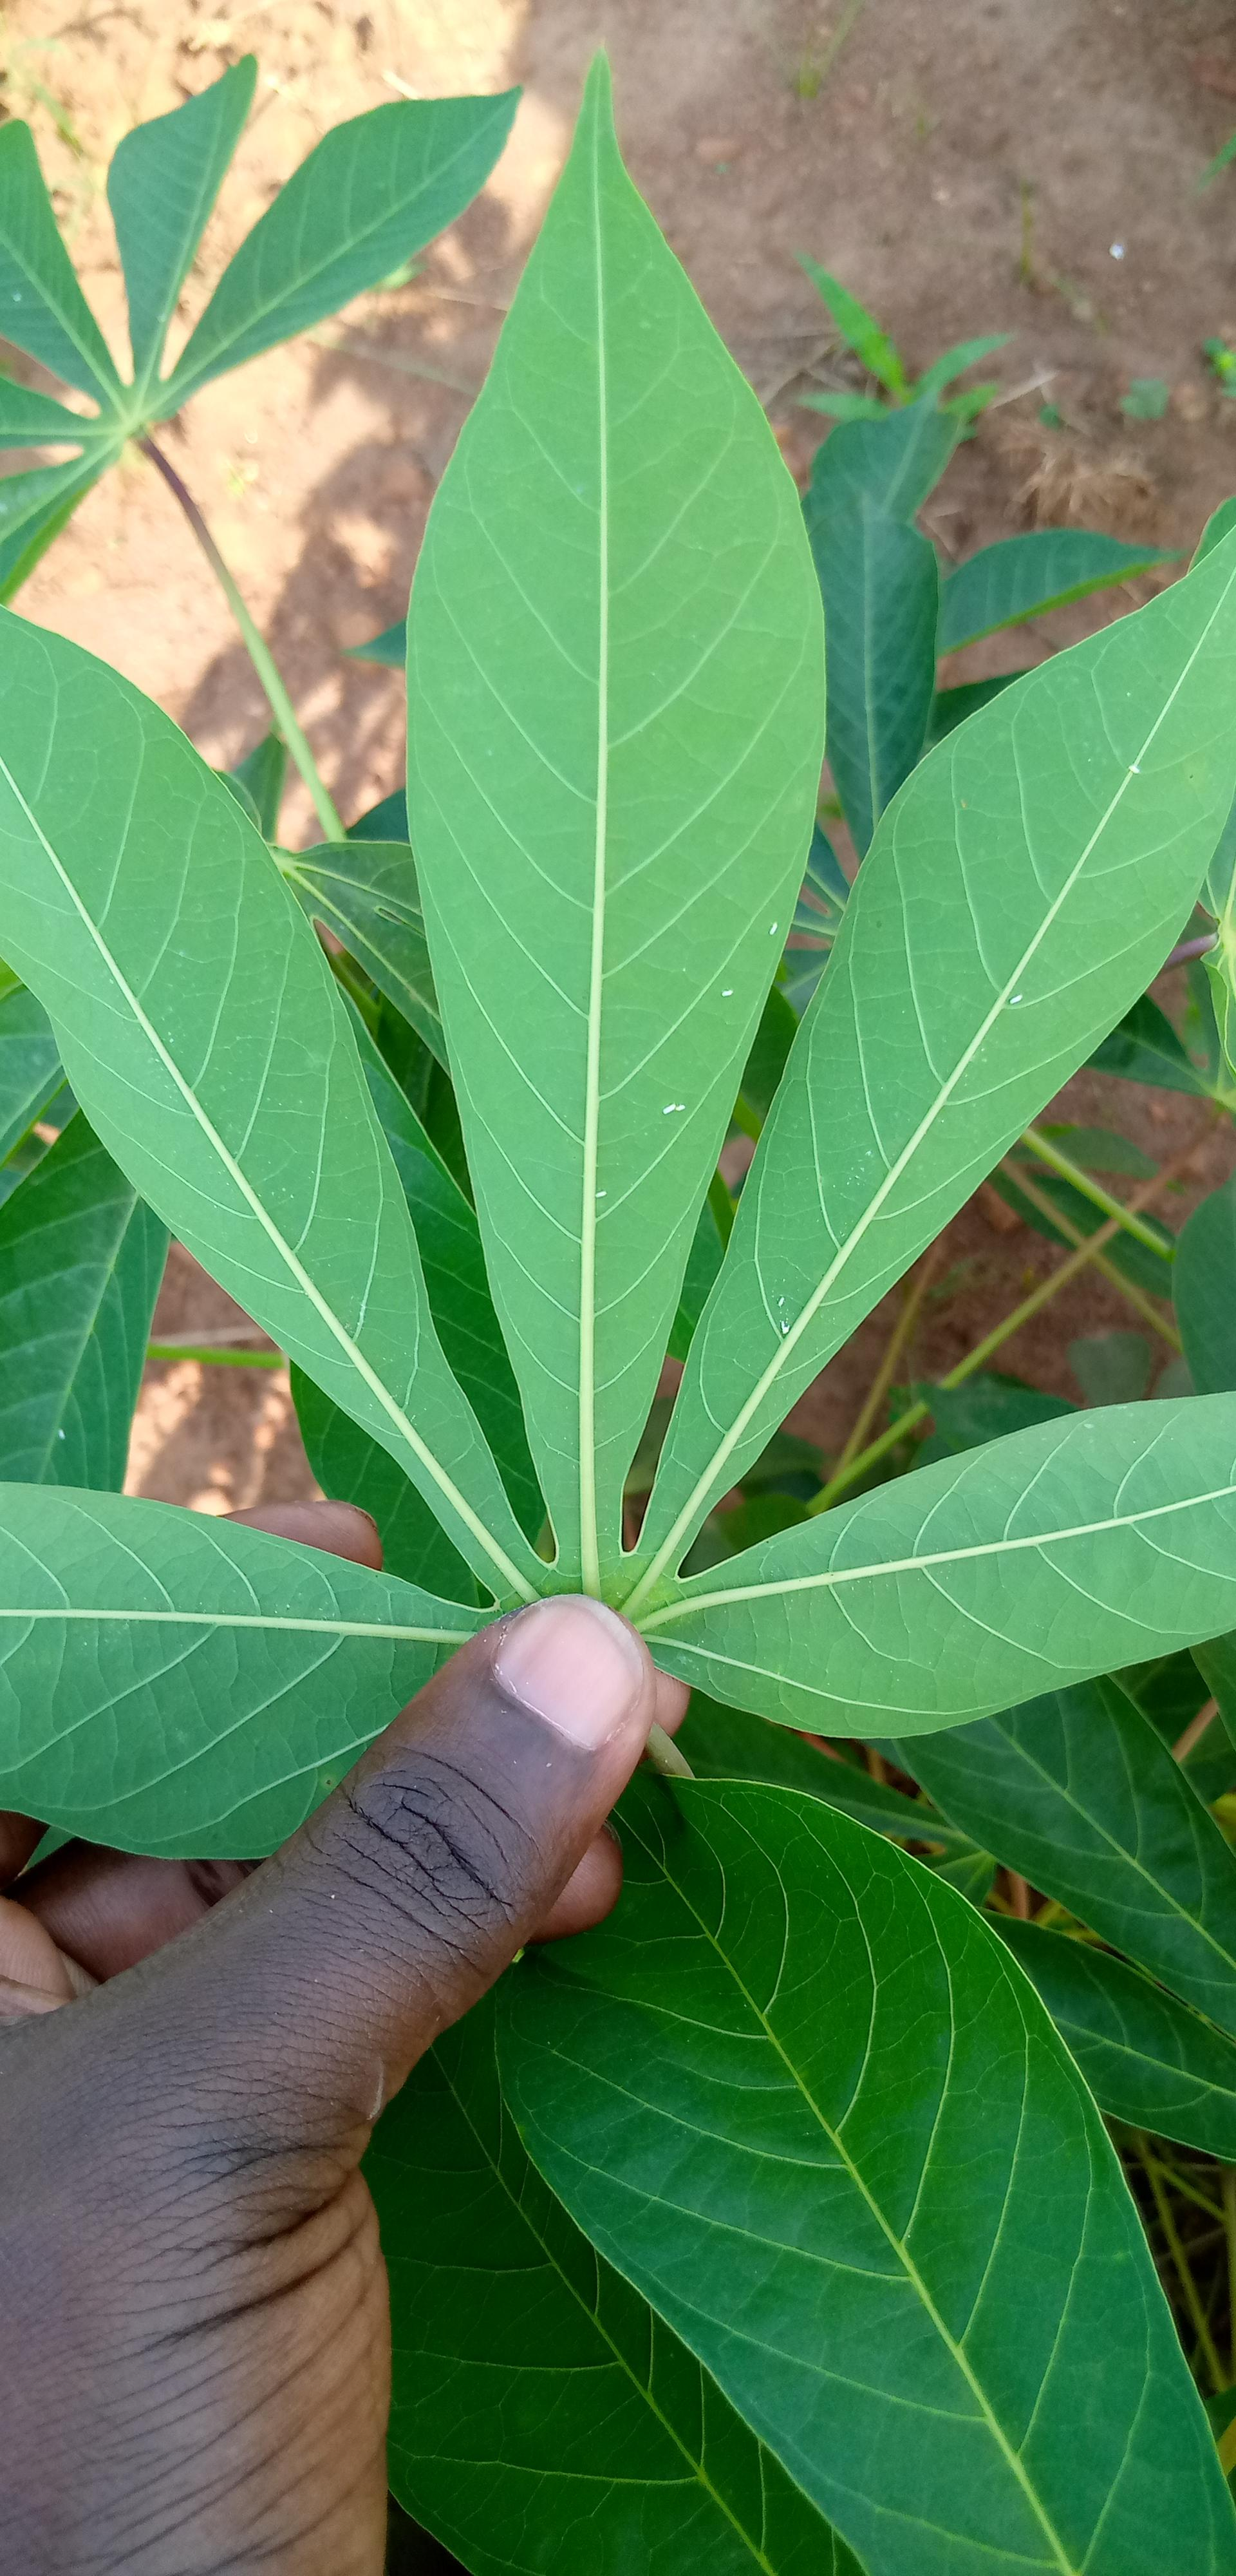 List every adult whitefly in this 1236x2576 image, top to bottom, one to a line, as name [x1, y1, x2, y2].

whitefly [1123, 761, 1142, 779]
whitefly [765, 918, 781, 941]
whitefly [718, 986, 737, 1001]
whitefly [1007, 988, 1027, 1009]
whitefly [673, 1101, 689, 1114]
whitefly [660, 1102, 678, 1117]
whitefly [594, 1188, 613, 1204]
whitefly [776, 1294, 789, 1309]
whitefly [778, 1317, 792, 1338]